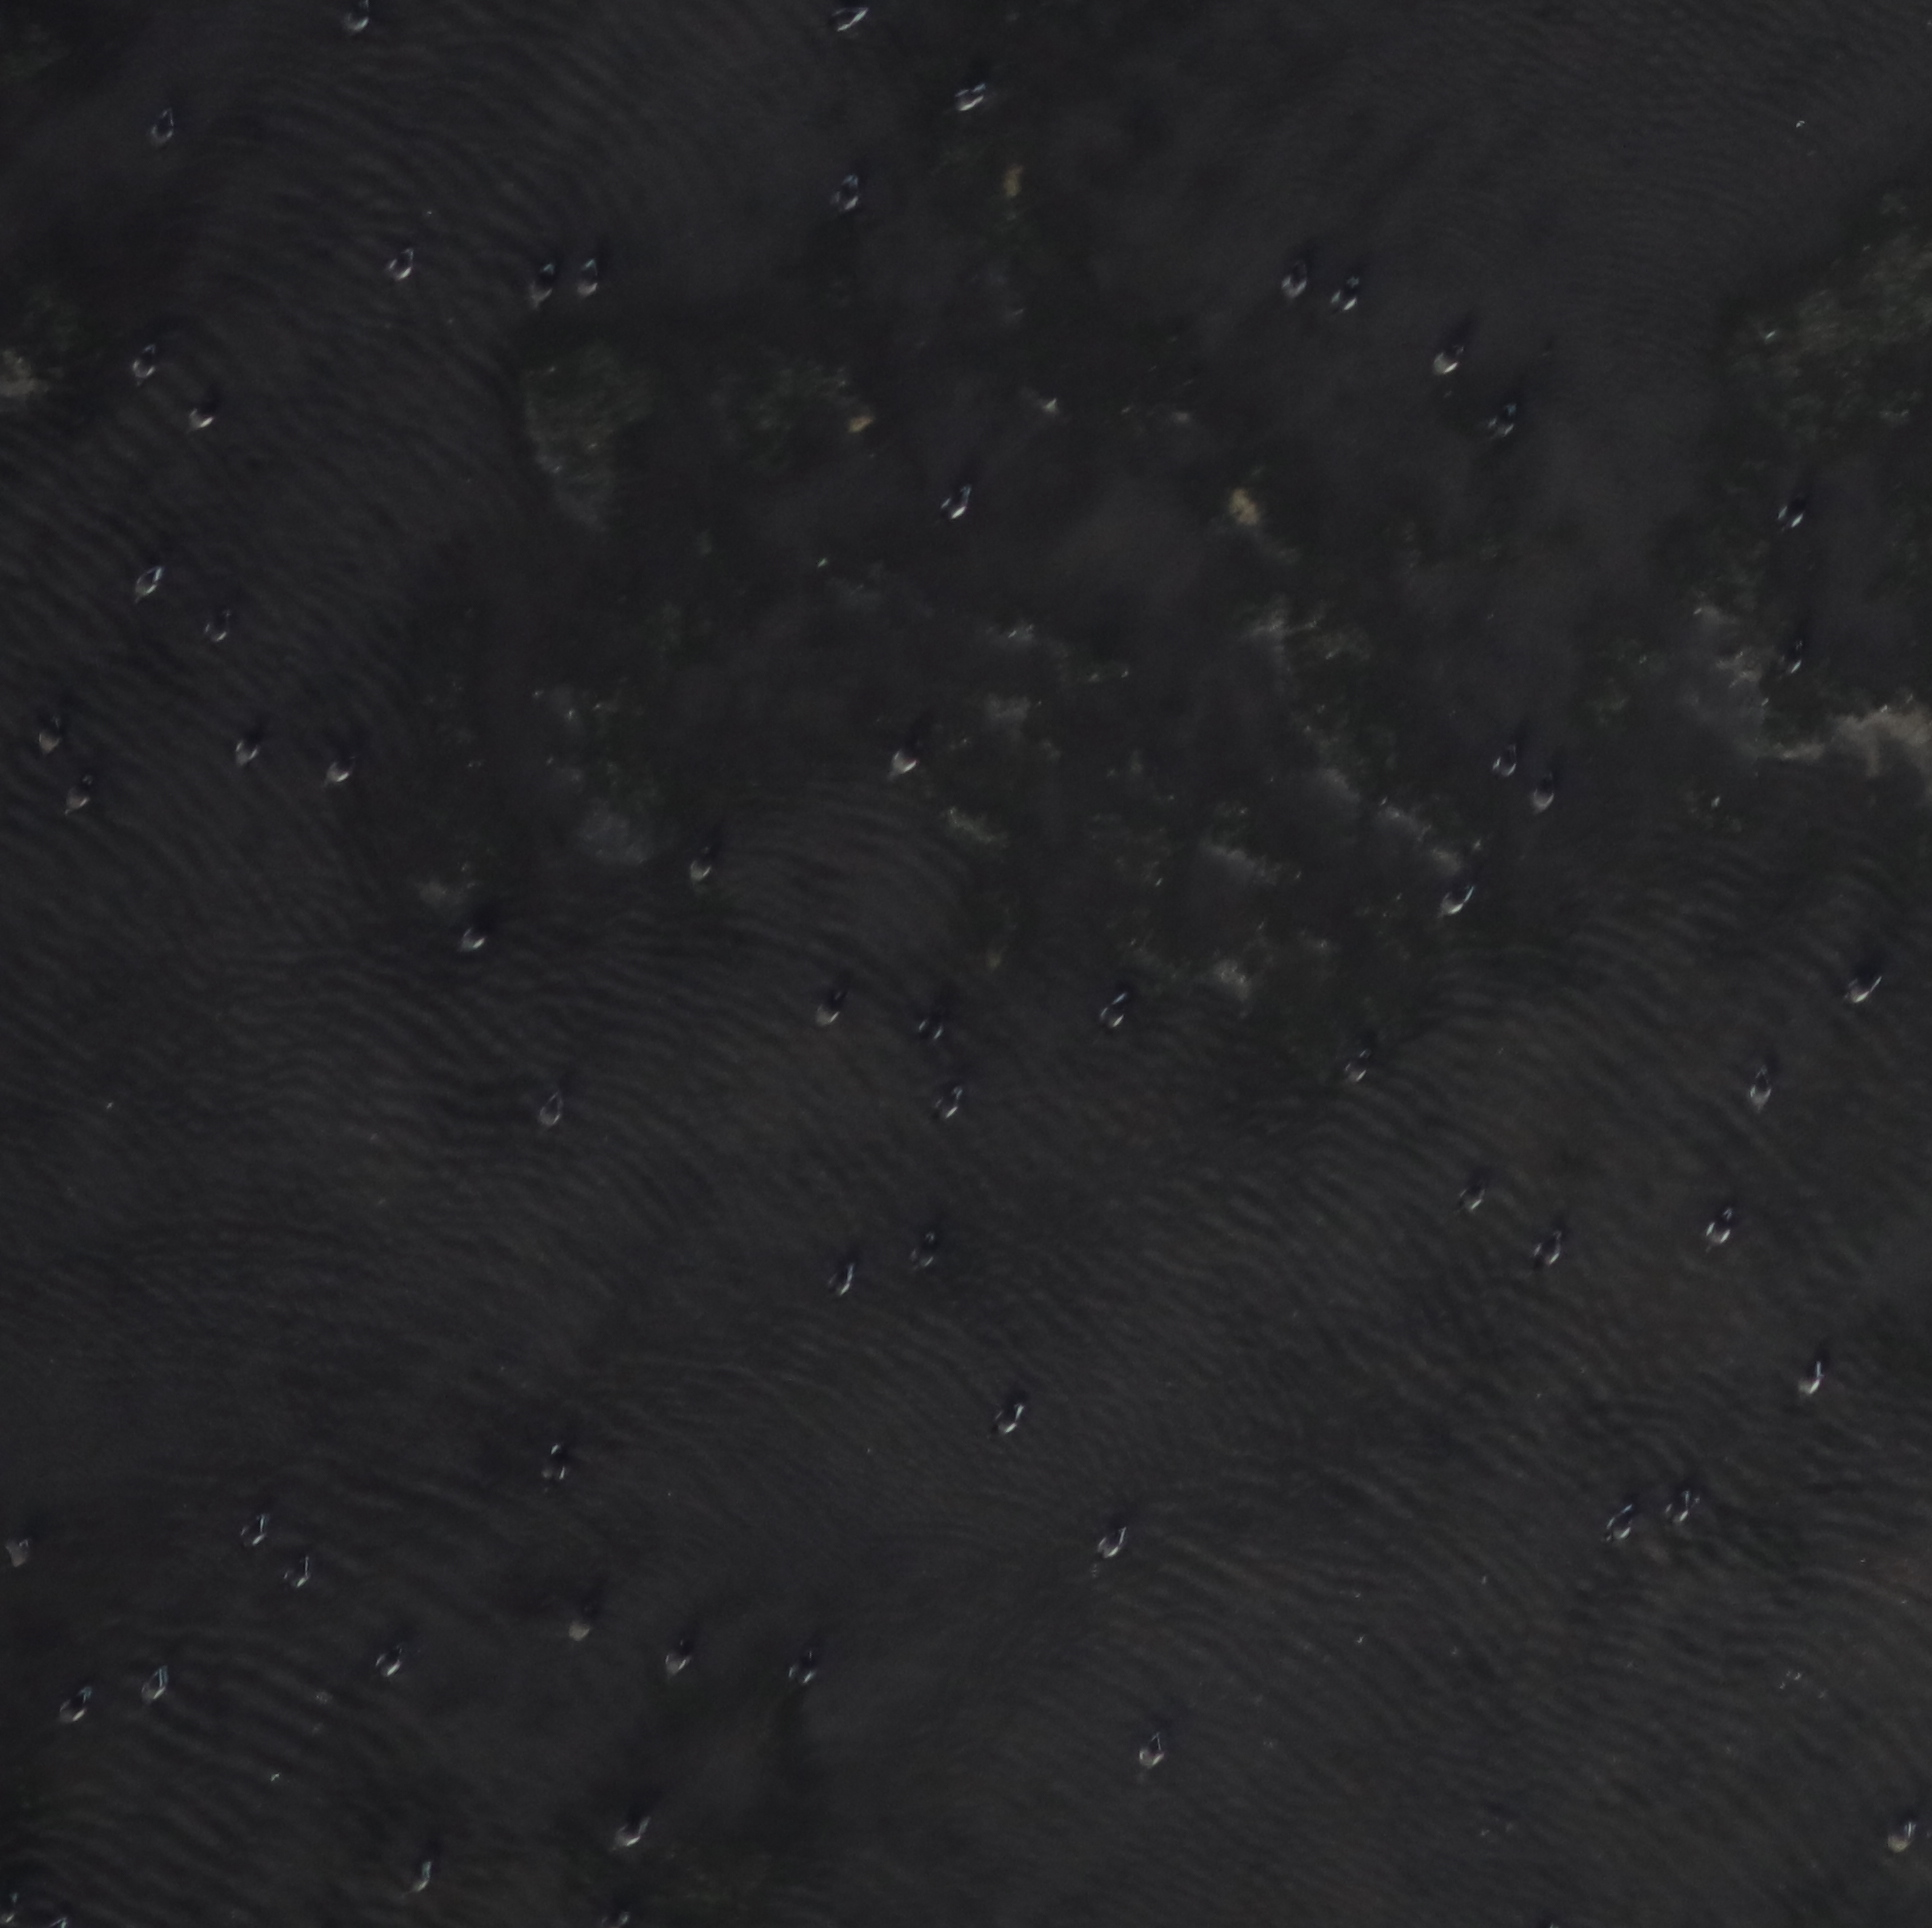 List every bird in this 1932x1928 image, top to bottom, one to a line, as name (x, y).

brant (357, 10)
brant (842, 17)
brant (969, 97)
brant (157, 134)
brant (850, 196)
brant (401, 264)
brant (1299, 279)
brant (583, 280)
brant (544, 288)
brant (1351, 295)
brant (148, 363)
brant (1448, 363)
brant (199, 416)
brant (1507, 426)
brant (967, 496)
brant (1791, 514)
brant (144, 584)
brant (216, 626)
brant (1788, 668)
brant (47, 738)
brant (244, 743)
brant (903, 758)
brant (1497, 765)
brant (345, 772)
brant (77, 795)
brant (1547, 800)
brant (696, 860)
brant (1459, 905)
brant (477, 944)
brant (1858, 988)
brant (829, 1011)
brant (1115, 1012)
brant (934, 1029)
brant (1353, 1068)
brant (1761, 1093)
brant (946, 1104)
brant (550, 1110)
brant (1470, 1201)
brant (1718, 1232)
brant (926, 1251)
brant (1546, 1251)
brant (840, 1277)
brant (1812, 1381)
brant (1007, 1419)
brant (554, 1474)
brant (1681, 1507)
brant (1619, 1526)
brant (261, 1537)
brant (1109, 1544)
brant (287, 1576)
brant (580, 1631)
brant (675, 1658)
brant (389, 1660)
brant (803, 1667)
brant (151, 1687)
brant (76, 1718)
brant (1154, 1763)
brant (1901, 1831)
brant (632, 1834)
brant (422, 1882)